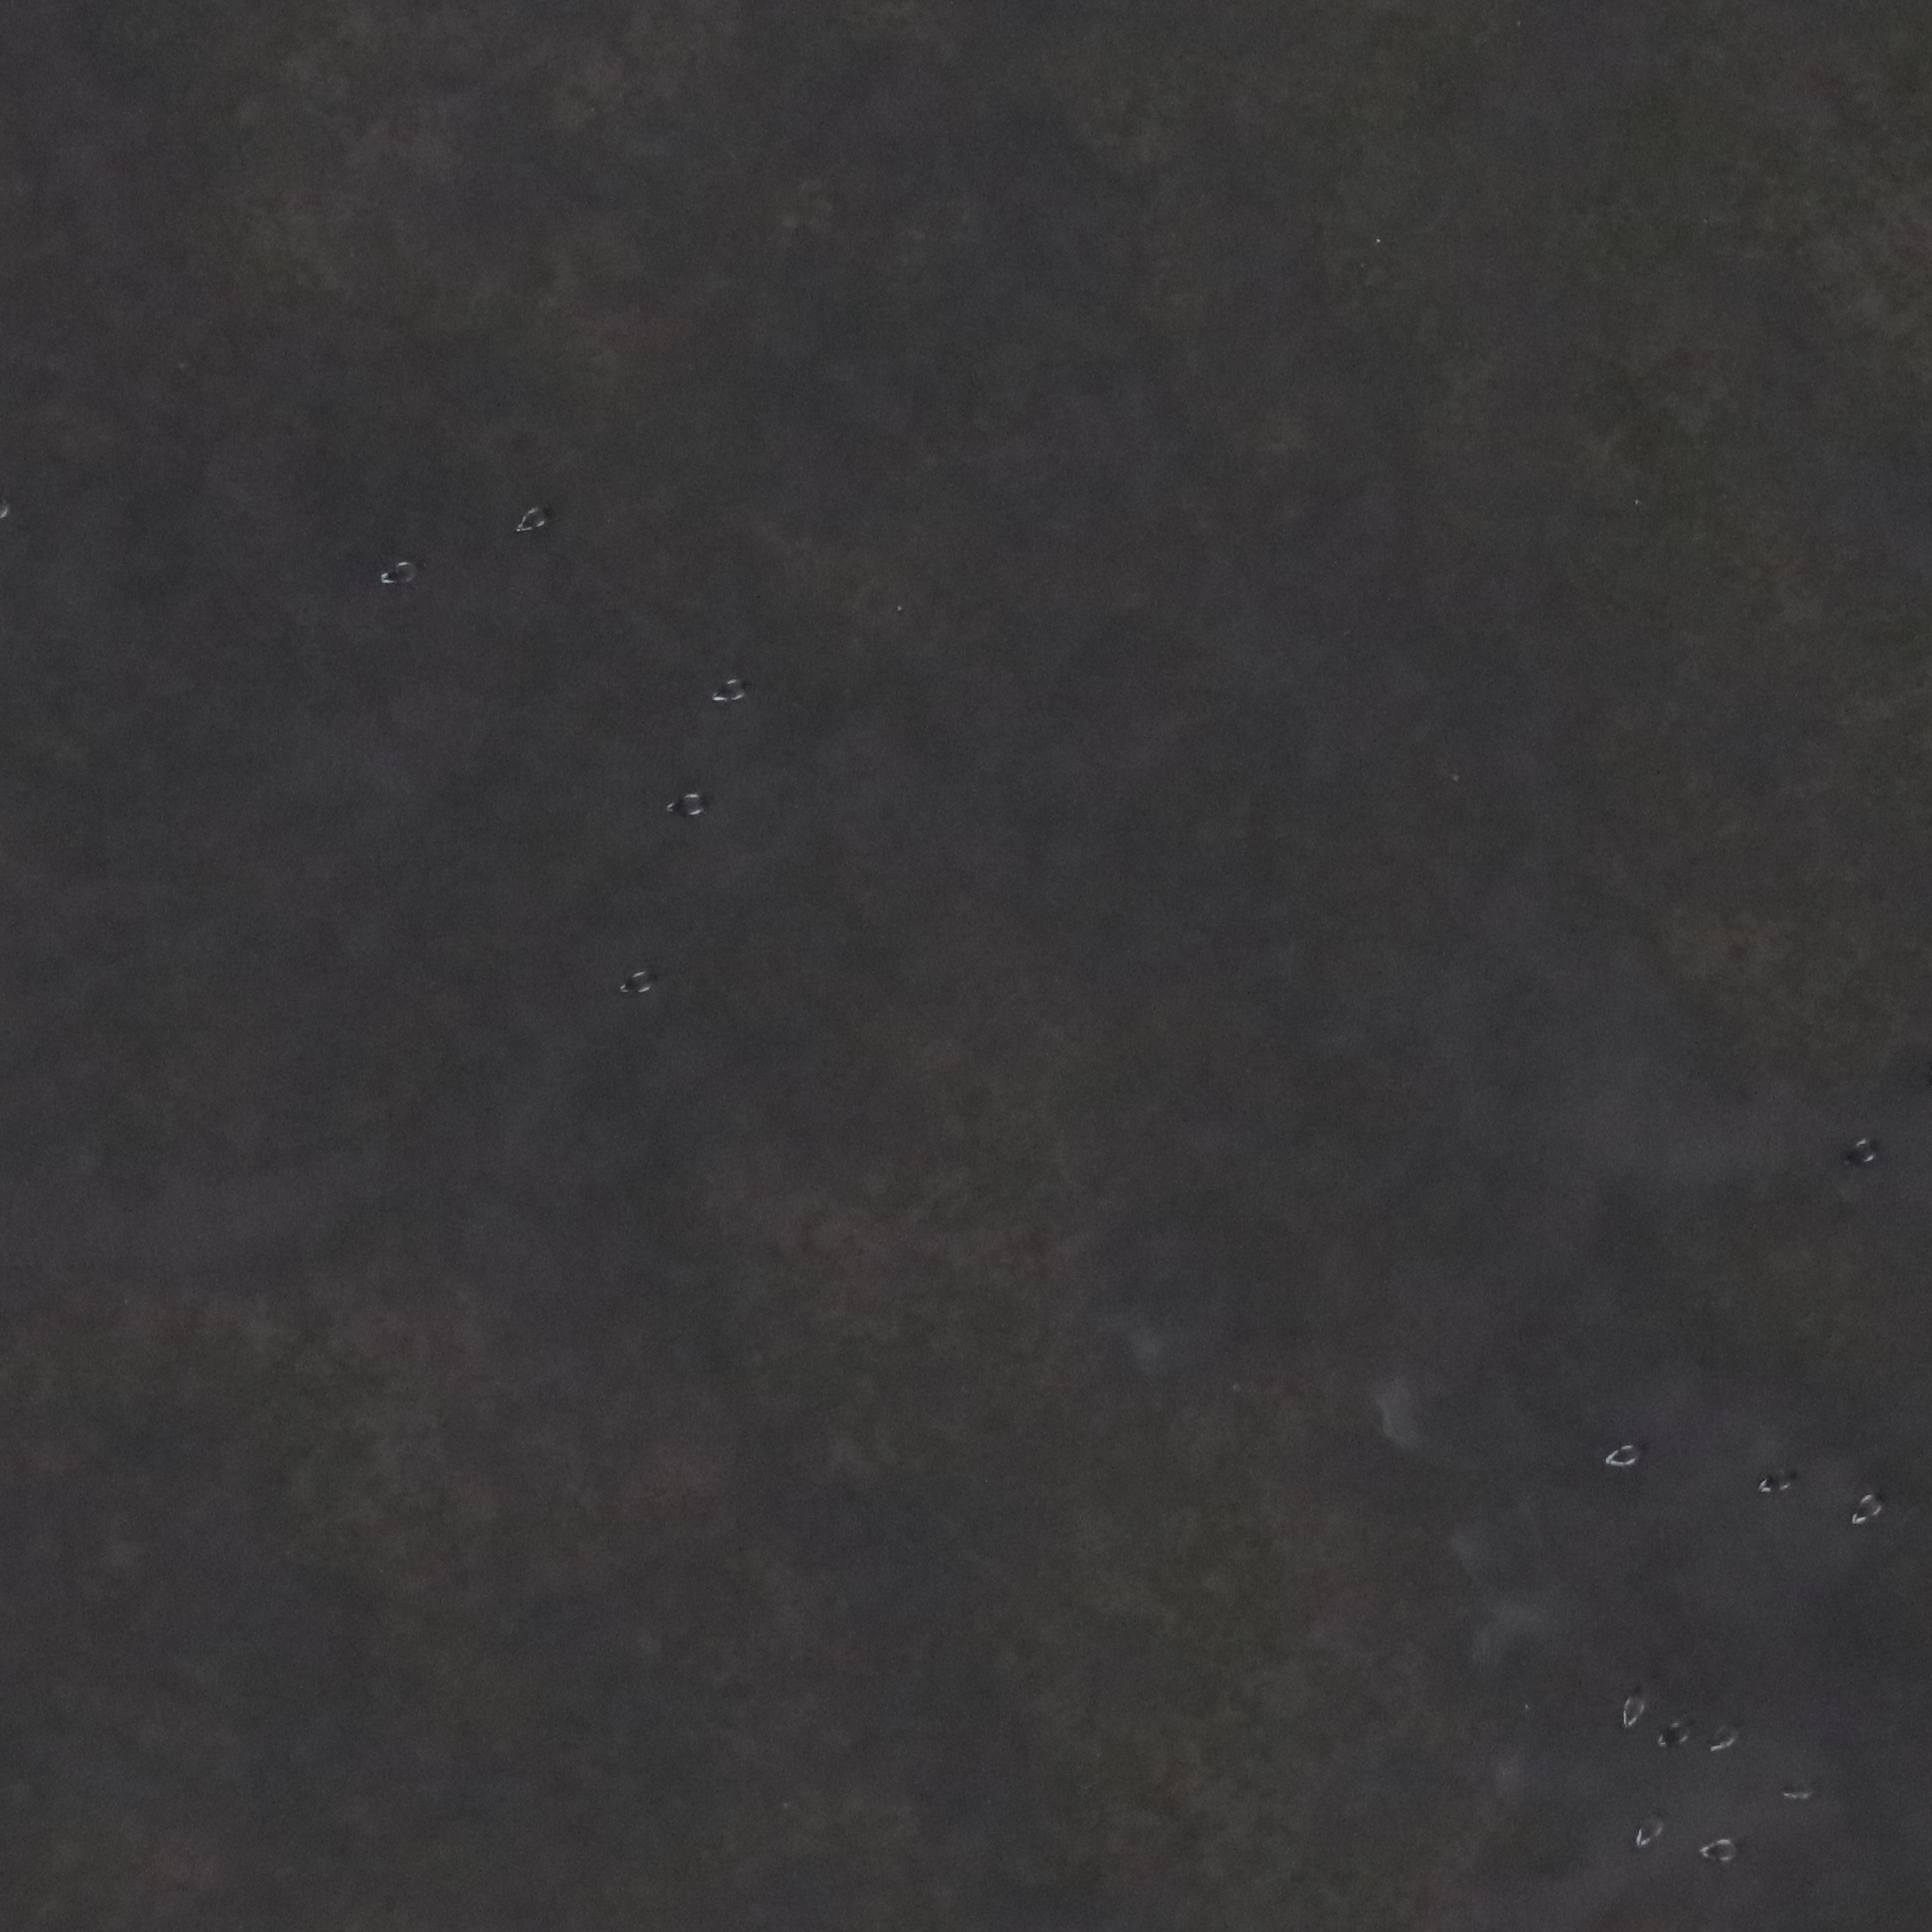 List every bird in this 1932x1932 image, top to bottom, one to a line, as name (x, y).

brant (535, 517)
brant (400, 574)
brant (733, 689)
brant (689, 804)
brant (640, 983)
brant (1864, 1151)
brant (1625, 1456)
brant (1779, 1483)
brant (1869, 1507)
brant (1636, 1707)
brant (1679, 1731)
brant (1719, 1735)
brant (1805, 1791)
brant (1648, 1832)
brant (1723, 1851)